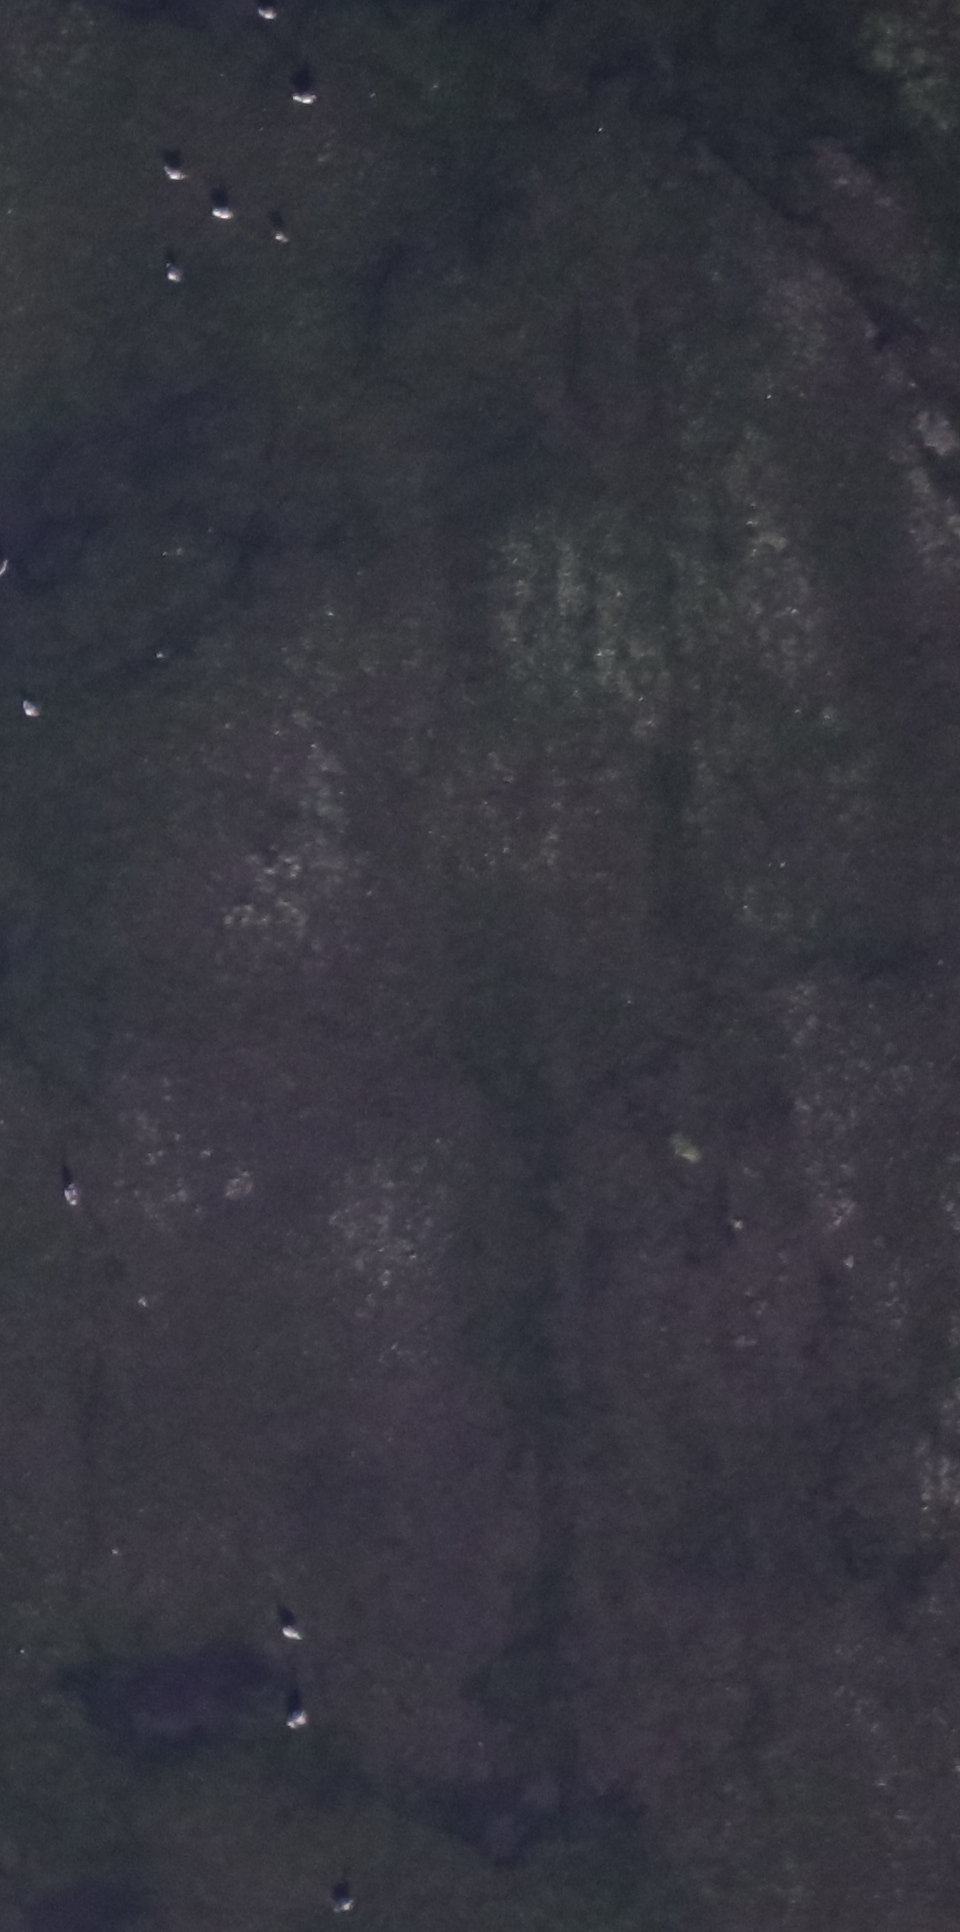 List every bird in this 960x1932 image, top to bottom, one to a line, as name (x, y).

brant (271, 10)
brant (314, 101)
brant (183, 176)
brant (238, 210)
brant (280, 238)
brant (172, 276)
brant (5, 564)
brant (31, 708)
brant (71, 1191)
brant (297, 1637)
brant (299, 1715)
brant (344, 1898)